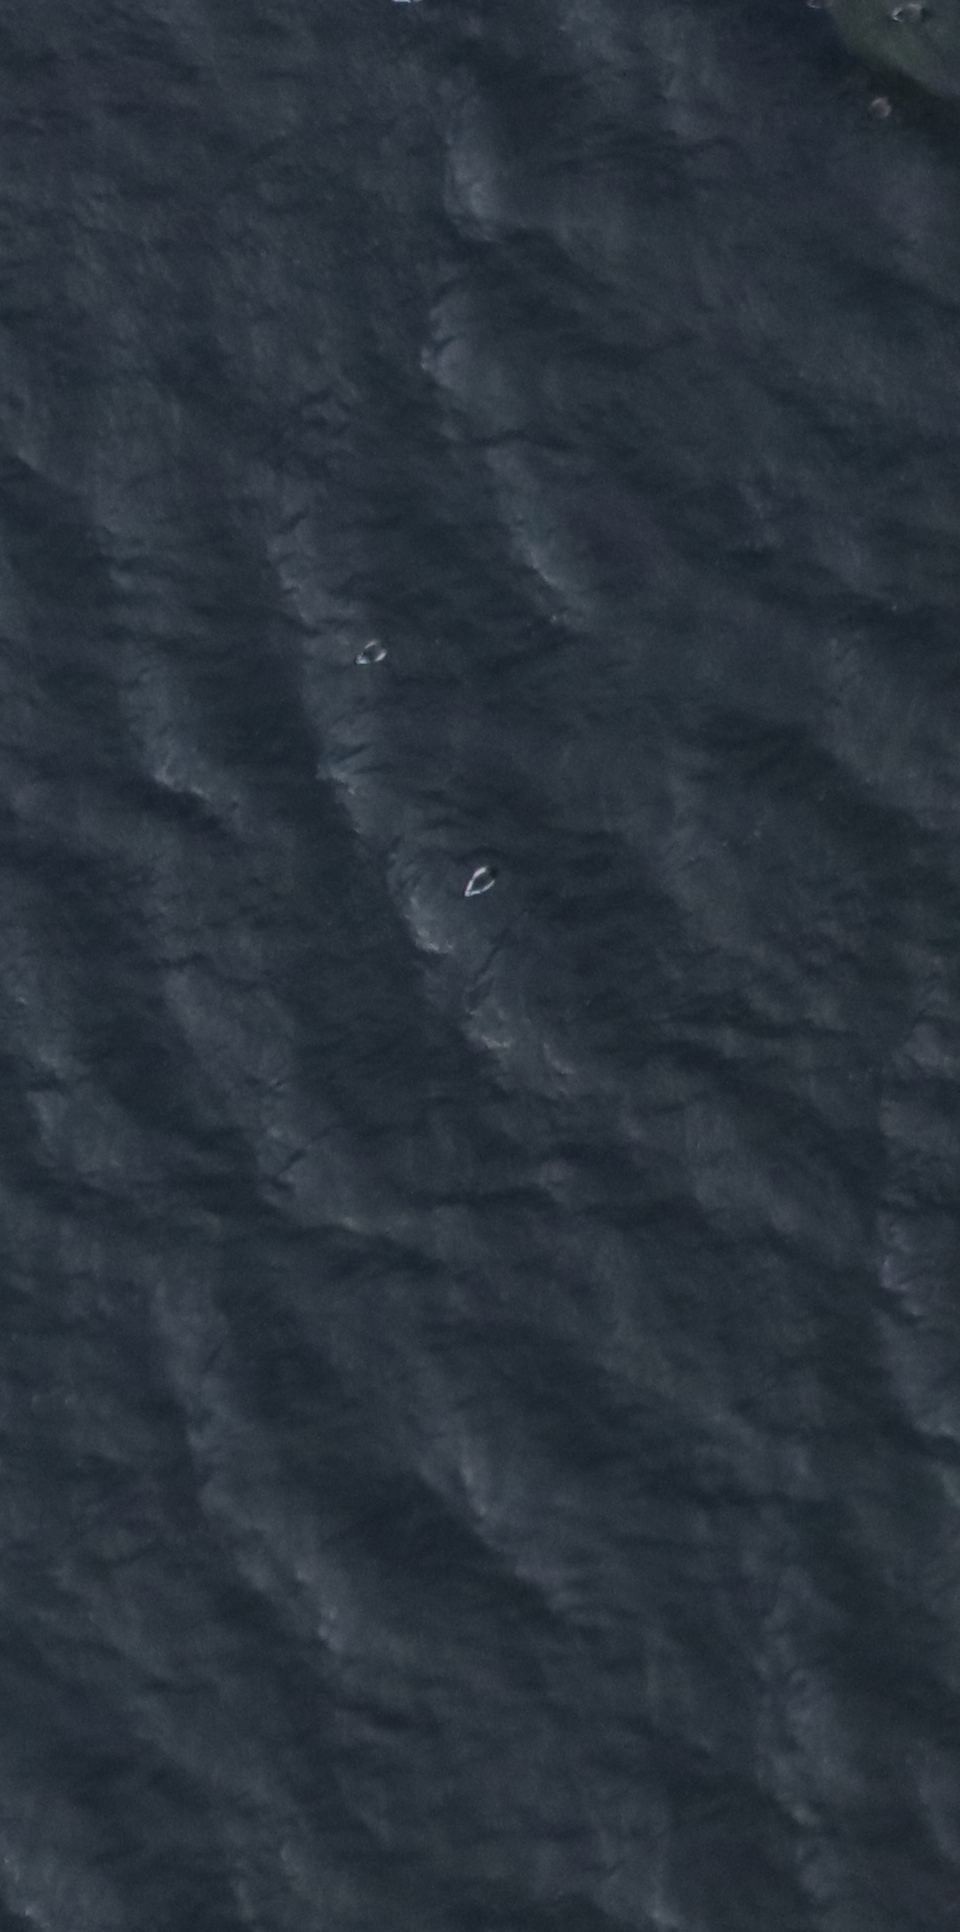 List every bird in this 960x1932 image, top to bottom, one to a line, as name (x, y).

brant (908, 17)
brant (882, 106)
brant (375, 651)
brant (481, 879)